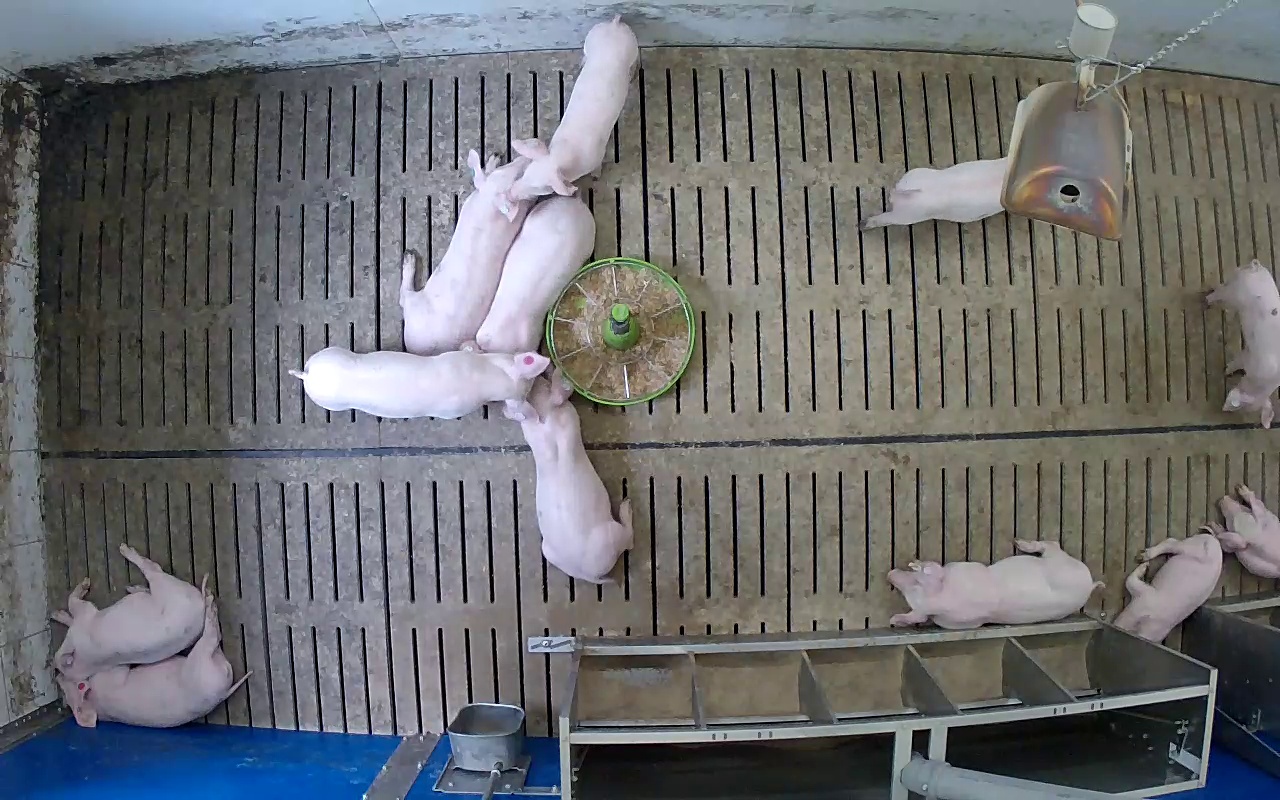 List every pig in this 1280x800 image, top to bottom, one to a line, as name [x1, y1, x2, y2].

pig [507, 14, 638, 203]
pig [400, 149, 539, 356]
pig [860, 156, 1011, 233]
pig [478, 189, 598, 356]
pig [1206, 257, 1279, 429]
pig [289, 348, 551, 423]
pig [503, 362, 636, 587]
pig [1210, 484, 1279, 580]
pig [1111, 526, 1225, 646]
pig [886, 537, 1106, 626]
pig [47, 542, 209, 681]
pig [56, 594, 255, 728]